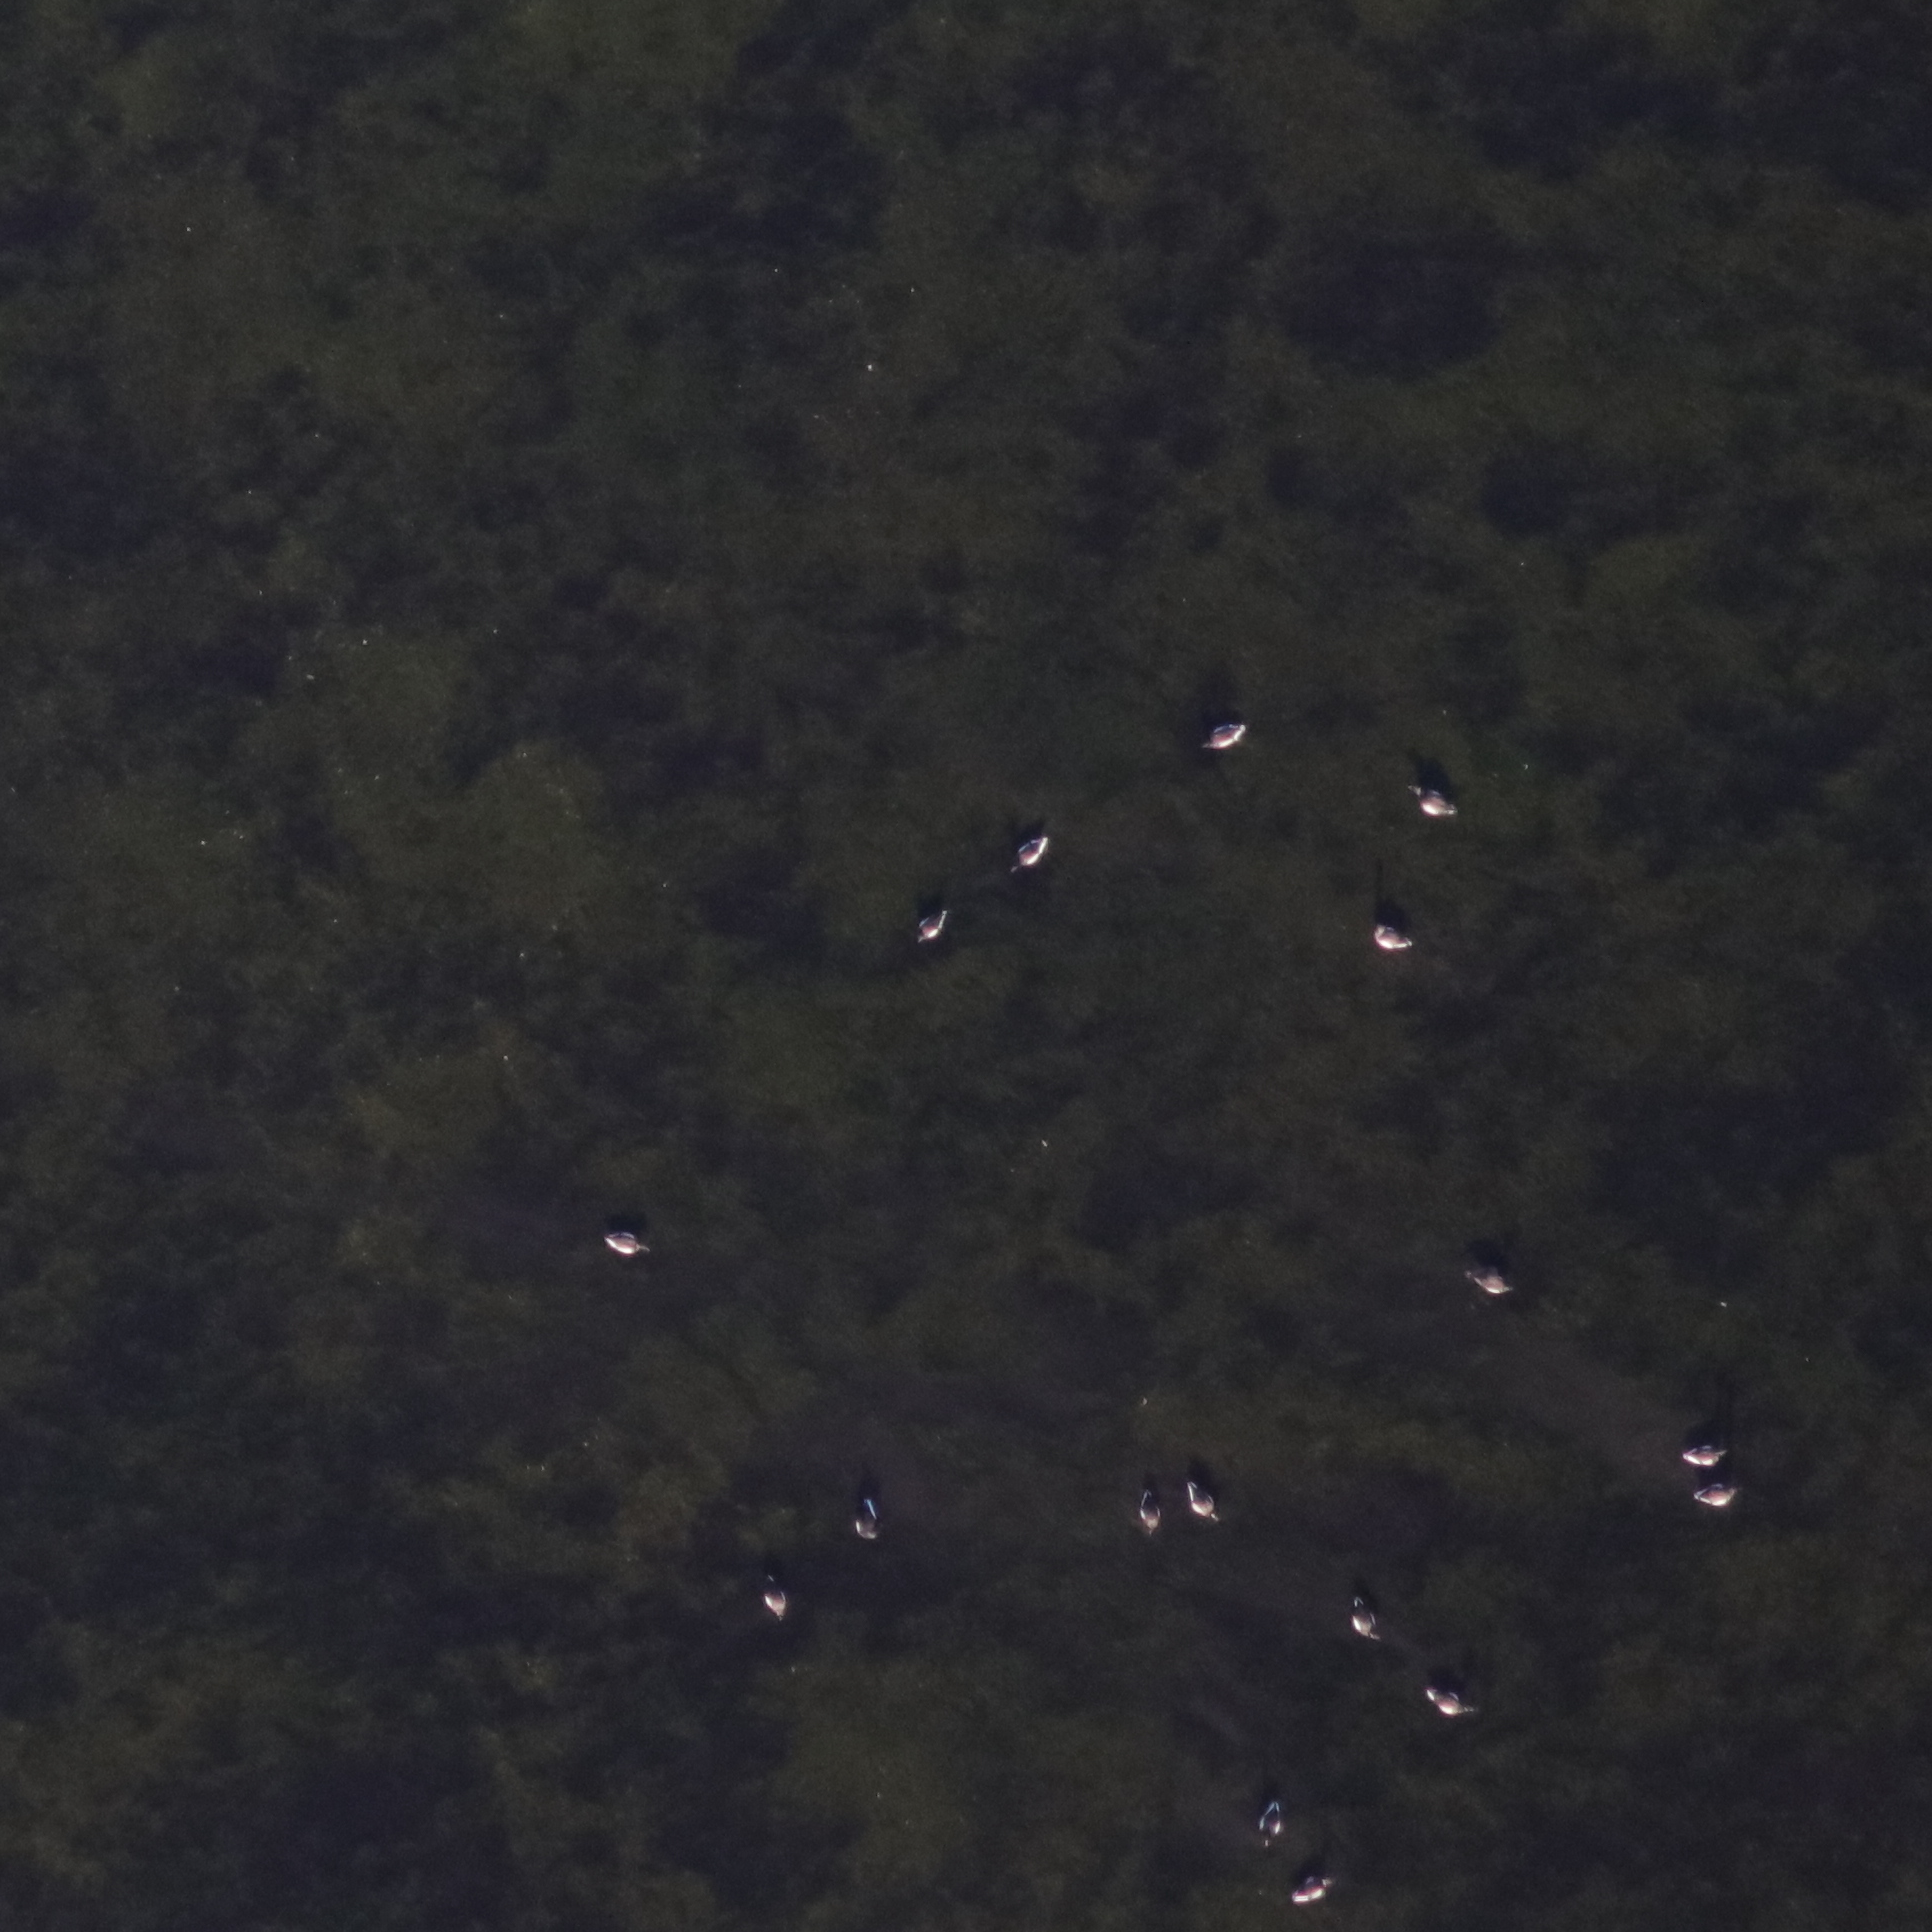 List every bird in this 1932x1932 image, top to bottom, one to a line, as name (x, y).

brant (1225, 737)
brant (1435, 803)
brant (1028, 852)
brant (931, 926)
brant (1392, 939)
brant (625, 1241)
brant (1490, 1278)
brant (1706, 1455)
brant (1716, 1492)
brant (1203, 1501)
brant (1147, 1511)
brant (868, 1519)
brant (776, 1598)
brant (1367, 1620)
brant (1450, 1700)
brant (1272, 1823)
brant (1311, 1886)